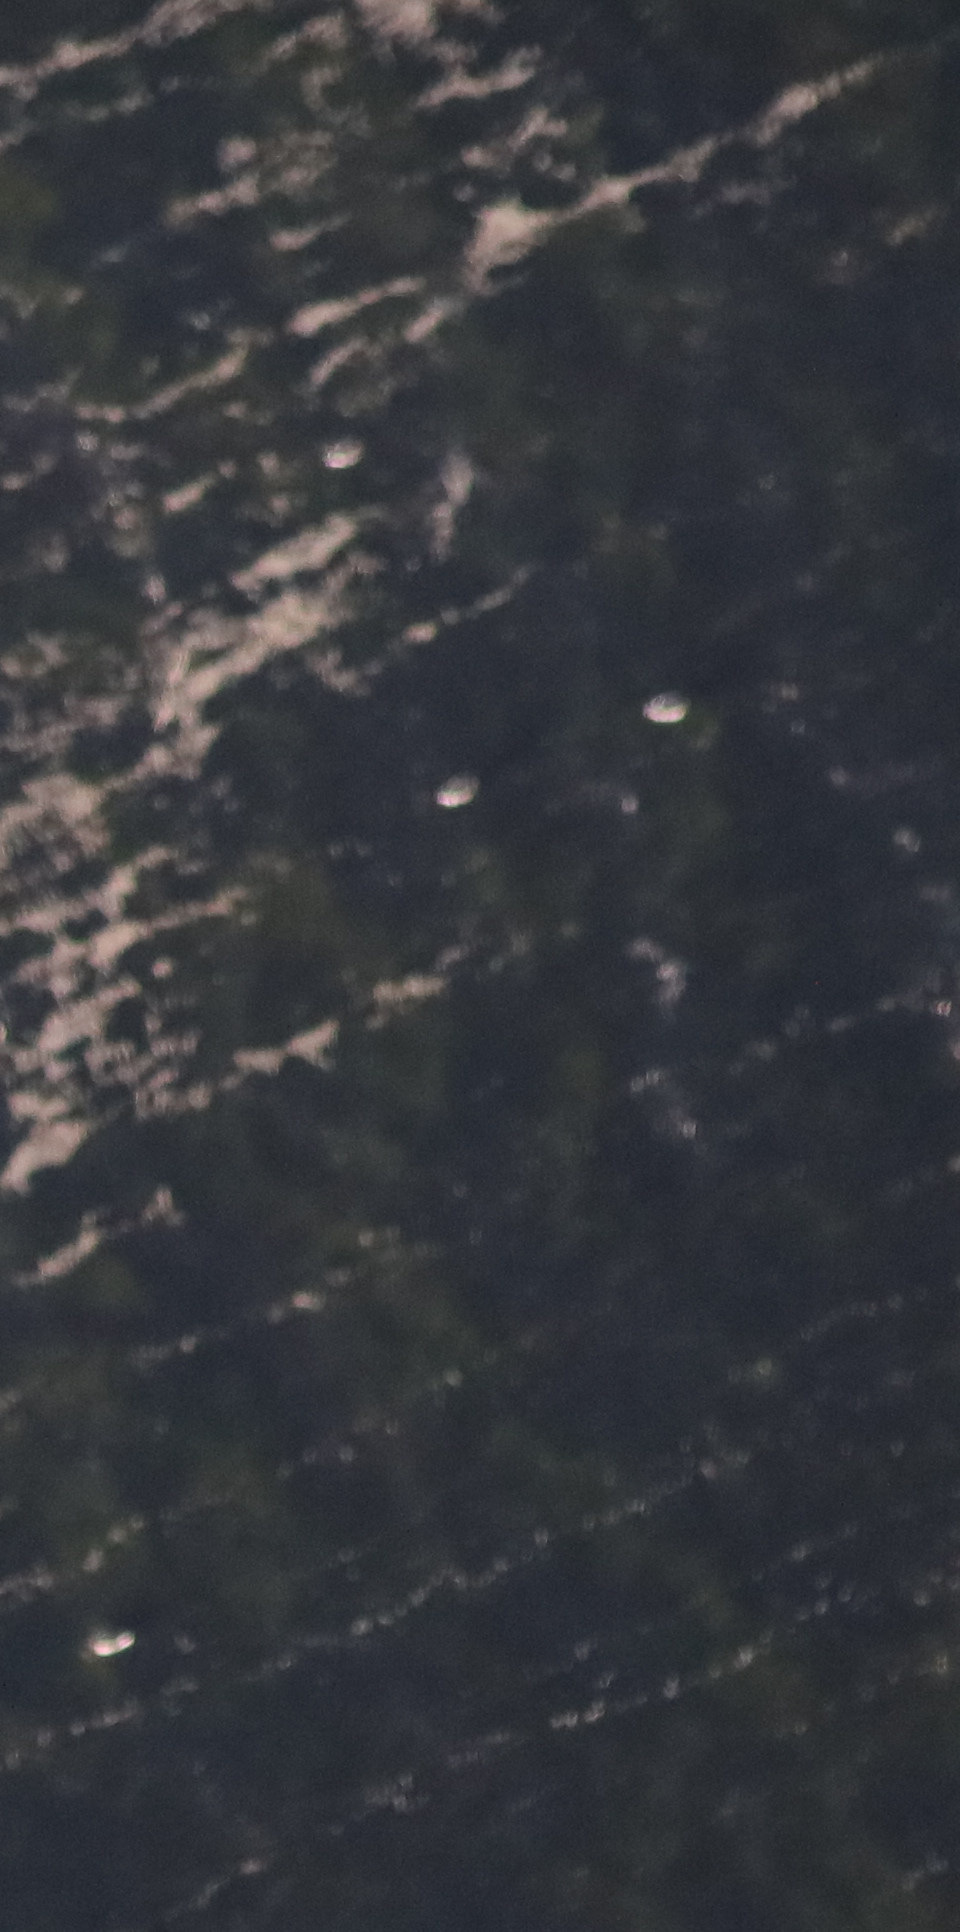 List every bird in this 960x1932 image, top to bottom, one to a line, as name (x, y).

brant (665, 706)
brant (455, 788)
brant (116, 1642)